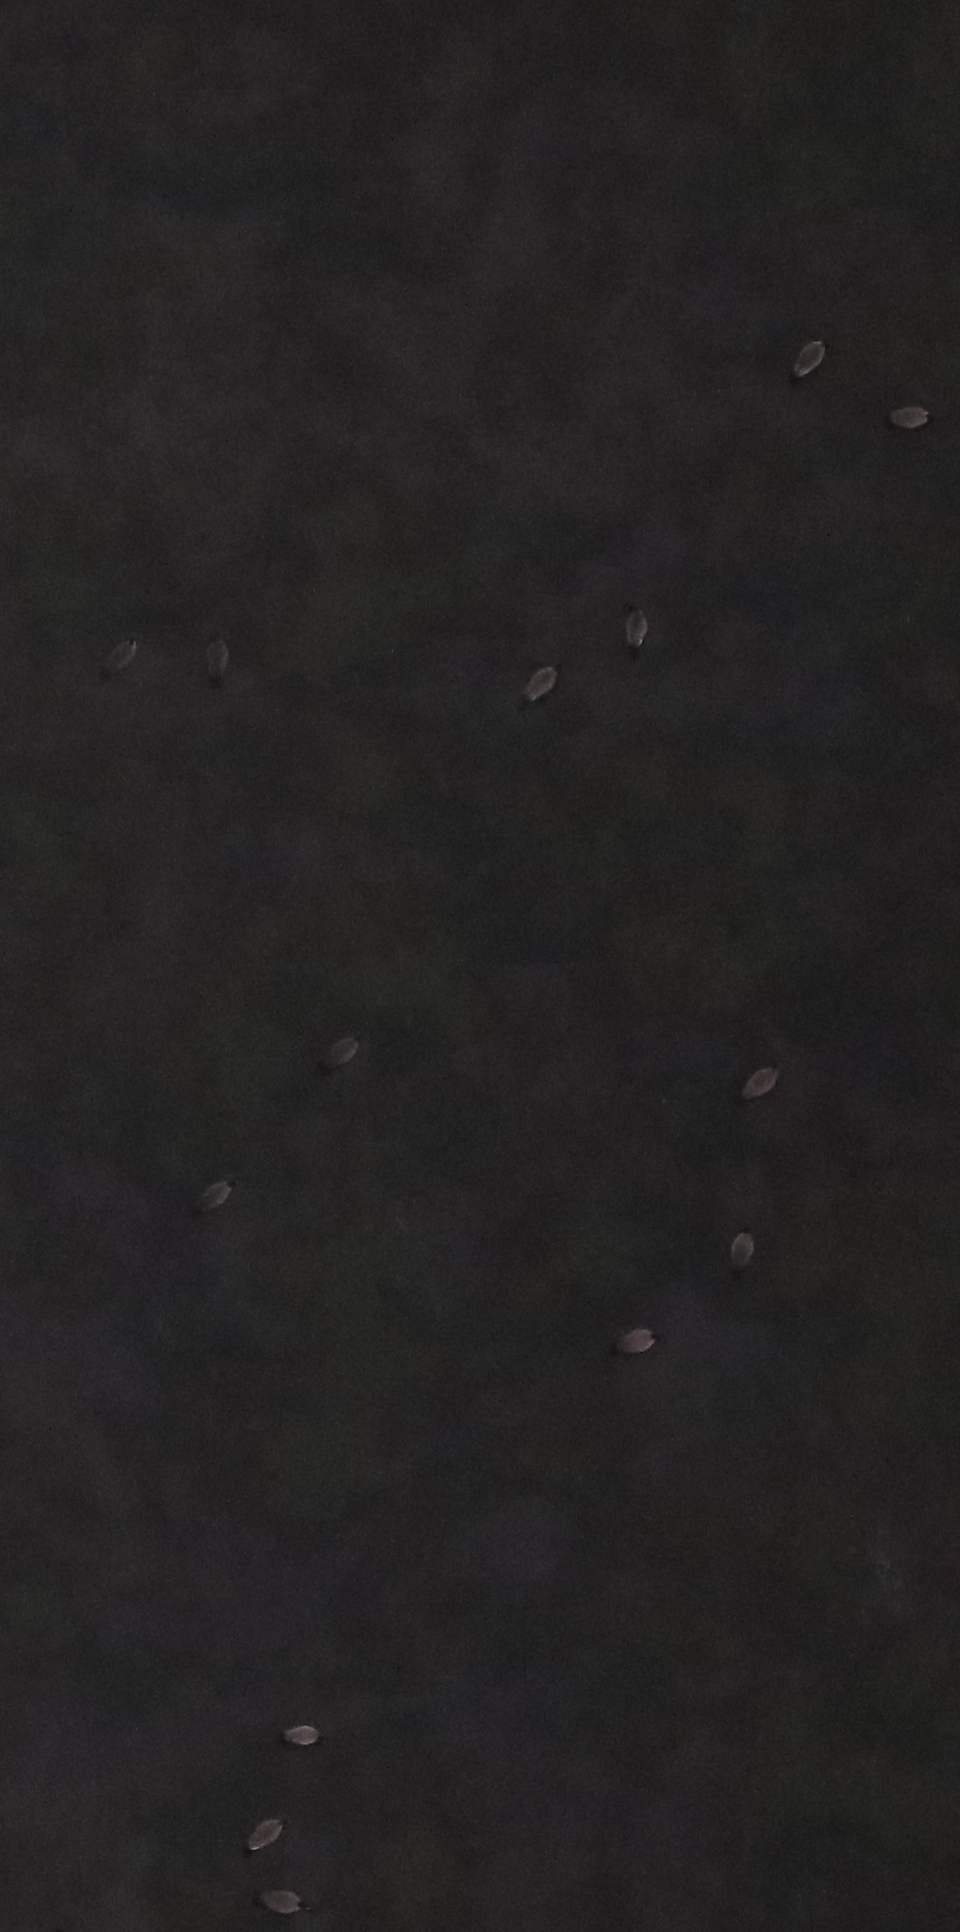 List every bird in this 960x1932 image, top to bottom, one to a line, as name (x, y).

Canada goose (809, 359)
Canada goose (909, 420)
Canada goose (637, 627)
Canada goose (124, 656)
Canada goose (218, 660)
Canada goose (540, 683)
Canada goose (343, 1052)
Canada goose (762, 1081)
Canada goose (214, 1196)
Canada goose (741, 1249)
Canada goose (636, 1340)
Canada goose (304, 1734)
Canada goose (264, 1834)
Canada goose (283, 1901)